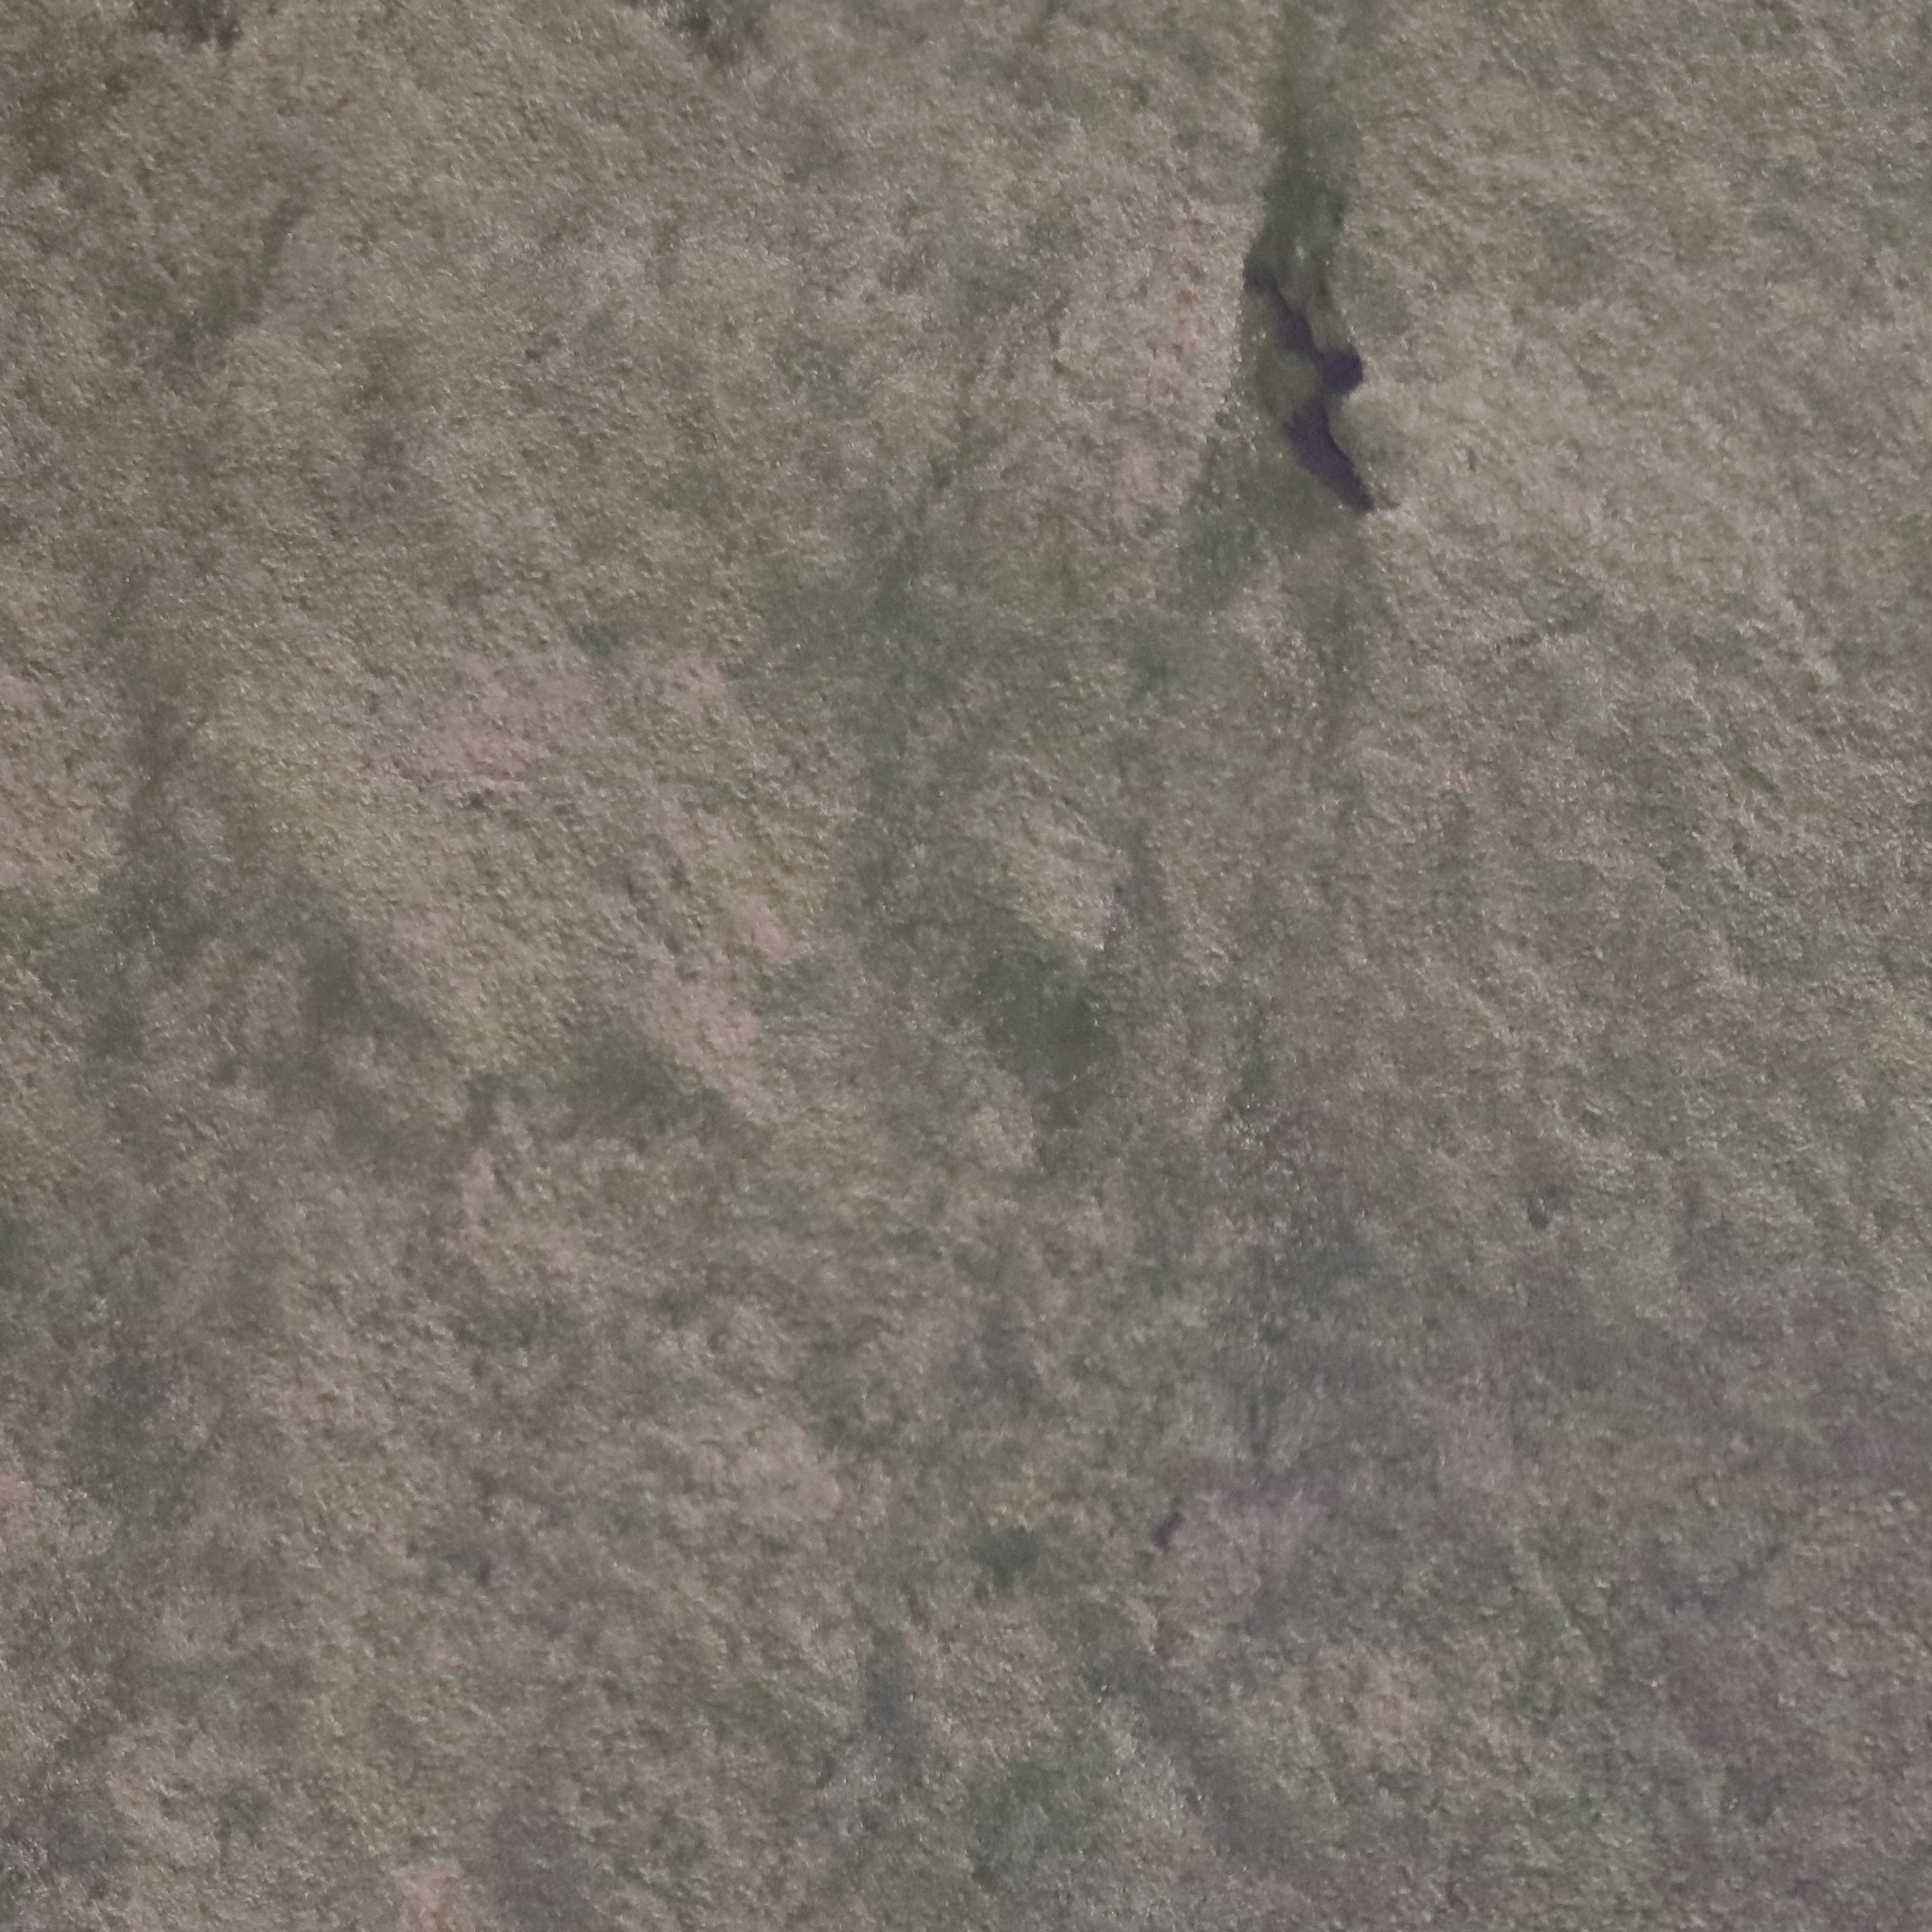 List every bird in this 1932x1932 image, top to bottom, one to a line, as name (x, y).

None